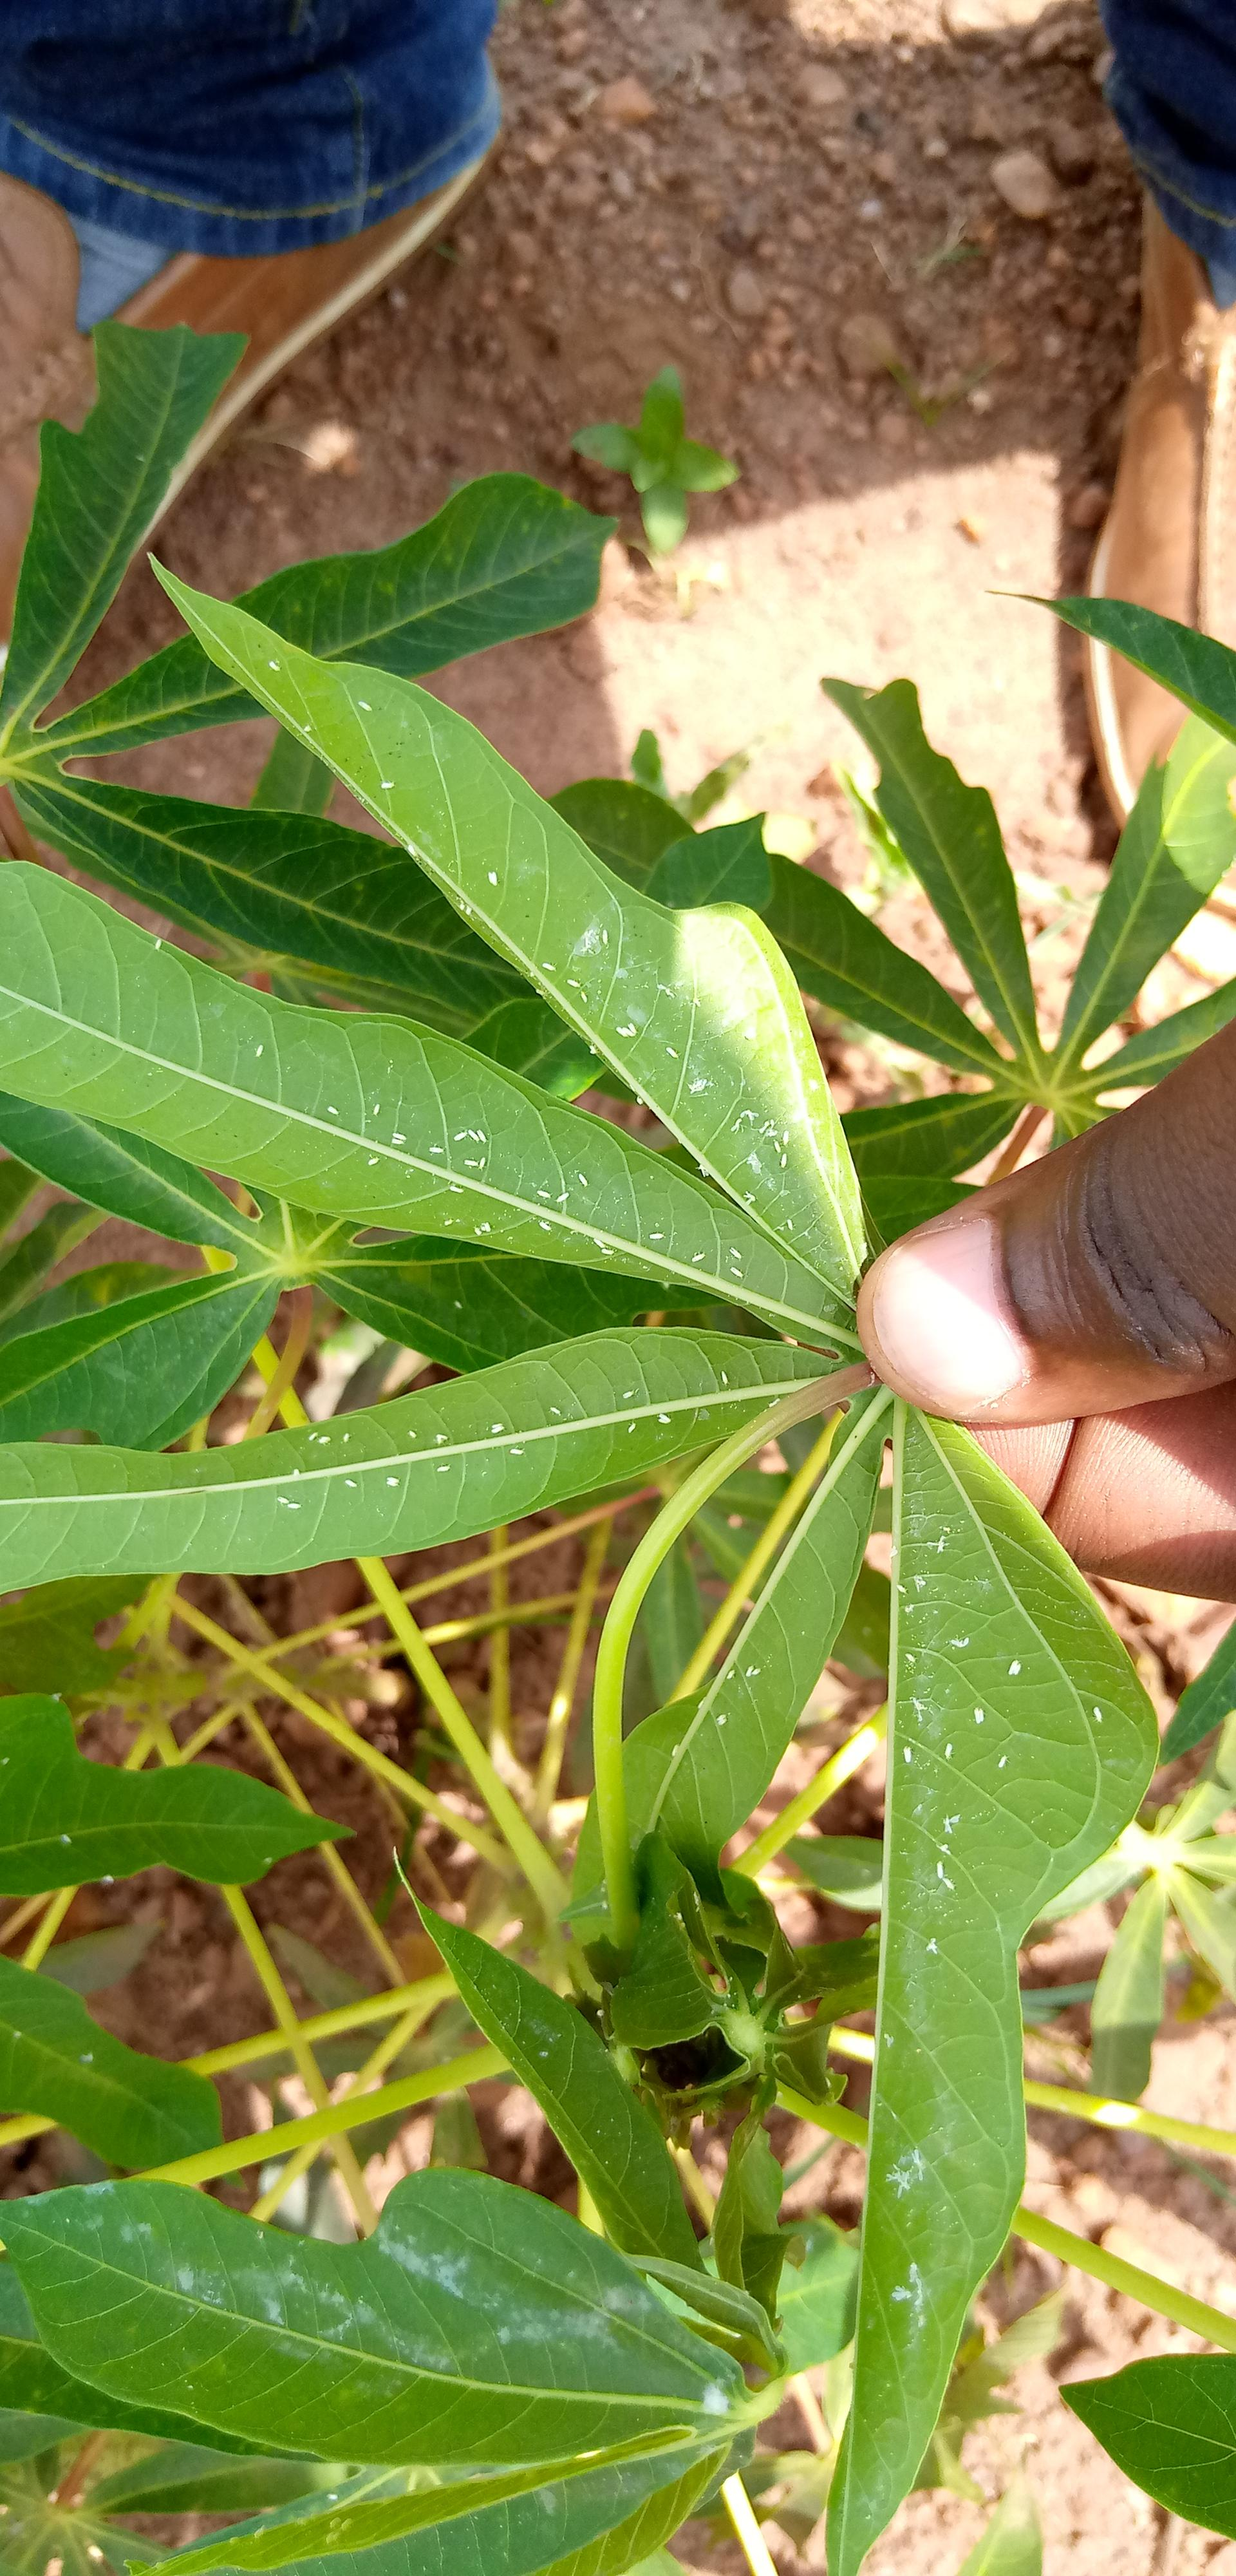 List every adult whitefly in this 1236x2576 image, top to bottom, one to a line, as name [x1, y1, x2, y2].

whitefly [268, 659, 282, 674]
whitefly [355, 699, 374, 714]
whitefly [303, 723, 315, 735]
whitefly [379, 779, 397, 791]
whitefly [406, 844, 420, 858]
whitefly [488, 871, 492, 884]
whitefly [492, 872, 498, 887]
whitefly [458, 900, 465, 911]
whitefly [465, 905, 473, 917]
whitefly [601, 928, 610, 946]
whitefly [153, 937, 164, 952]
whitefly [541, 961, 558, 972]
whitefly [566, 977, 583, 989]
whitefly [535, 987, 547, 998]
whitefly [579, 990, 589, 1005]
whitefly [691, 995, 704, 1009]
whitefly [627, 1022, 638, 1034]
whitefly [615, 1026, 628, 1038]
whitefly [621, 1027, 635, 1037]
whitefly [254, 1041, 266, 1059]
whitefly [586, 1043, 599, 1056]
whitefly [665, 1046, 680, 1060]
whitefly [686, 1080, 704, 1094]
whitefly [635, 1095, 645, 1106]
whitefly [371, 1101, 384, 1117]
whitefly [326, 1104, 340, 1117]
whitefly [739, 1108, 760, 1122]
whitefly [730, 1118, 744, 1134]
whitefly [467, 1128, 481, 1142]
whitefly [781, 1128, 791, 1148]
whitefly [476, 1129, 488, 1143]
whitefly [391, 1131, 407, 1141]
whitefly [453, 1131, 468, 1142]
whitefly [390, 1137, 405, 1146]
whitefly [773, 1140, 782, 1154]
whitefly [427, 1144, 445, 1155]
whitefly [780, 1153, 789, 1170]
whitefly [365, 1154, 382, 1168]
whitefly [478, 1155, 487, 1171]
whitefly [462, 1159, 478, 1168]
whitefly [693, 1162, 711, 1179]
whitefly [576, 1172, 591, 1187]
whitefly [449, 1184, 465, 1195]
whitefly [536, 1189, 552, 1200]
whitefly [742, 1189, 757, 1206]
whitefly [556, 1191, 571, 1204]
whitefly [444, 1217, 454, 1227]
whitefly [786, 1218, 794, 1231]
whitefly [538, 1220, 553, 1233]
whitefly [485, 1221, 492, 1234]
whitefly [480, 1222, 485, 1231]
whitefly [473, 1226, 482, 1237]
whitefly [647, 1232, 666, 1241]
whitefly [592, 1238, 606, 1248]
whitefly [727, 1246, 742, 1260]
whitefly [599, 1248, 615, 1256]
whitefly [690, 1252, 707, 1264]
whitefly [729, 1265, 744, 1279]
whitefly [718, 1368, 734, 1387]
whitefly [619, 1387, 637, 1403]
whitefly [546, 1404, 564, 1418]
whitefly [654, 1411, 675, 1426]
whitefly [626, 1421, 638, 1437]
whitefly [490, 1422, 505, 1430]
whitefly [491, 1425, 505, 1437]
whitefly [407, 1428, 418, 1440]
whitefly [307, 1431, 319, 1443]
whitefly [341, 1432, 351, 1444]
whitefly [433, 1432, 450, 1446]
whitefly [319, 1435, 333, 1443]
whitefly [317, 1438, 329, 1445]
whitefly [507, 1446, 525, 1458]
whitefly [432, 1463, 452, 1474]
whitefly [291, 1467, 301, 1477]
whitefly [384, 1475, 401, 1484]
whitefly [342, 1476, 359, 1491]
whitefly [385, 1479, 400, 1488]
whitefly [275, 1494, 290, 1506]
whitefly [285, 1501, 303, 1511]
whitefly [925, 1535, 951, 1555]
whitefly [888, 1545, 900, 1560]
whitefly [912, 1573, 928, 1594]
whitefly [895, 1582, 909, 1595]
whitefly [950, 1632, 970, 1649]
whitefly [901, 1651, 917, 1663]
whitefly [1006, 1658, 1018, 1677]
whitefly [1014, 1662, 1022, 1676]
whitefly [744, 1664, 754, 1679]
whitefly [751, 1667, 762, 1676]
whitefly [724, 1668, 737, 1680]
whitefly [1090, 1703, 1105, 1727]
whitefly [972, 1706, 980, 1725]
whitefly [978, 1707, 985, 1723]
whitefly [715, 1713, 727, 1721]
whitefly [716, 1718, 728, 1728]
whitefly [942, 1741, 954, 1761]
whitefly [900, 1743, 915, 1765]
whitefly [996, 1753, 1011, 1770]
whitefly [939, 1810, 962, 1836]
whitefly [60, 1832, 73, 1846]
whitefly [933, 1841, 953, 1858]
whitefly [933, 1859, 945, 1879]
whitefly [102, 1872, 116, 1886]
whitefly [942, 1877, 957, 1894]
whitefly [922, 1933, 940, 1958]